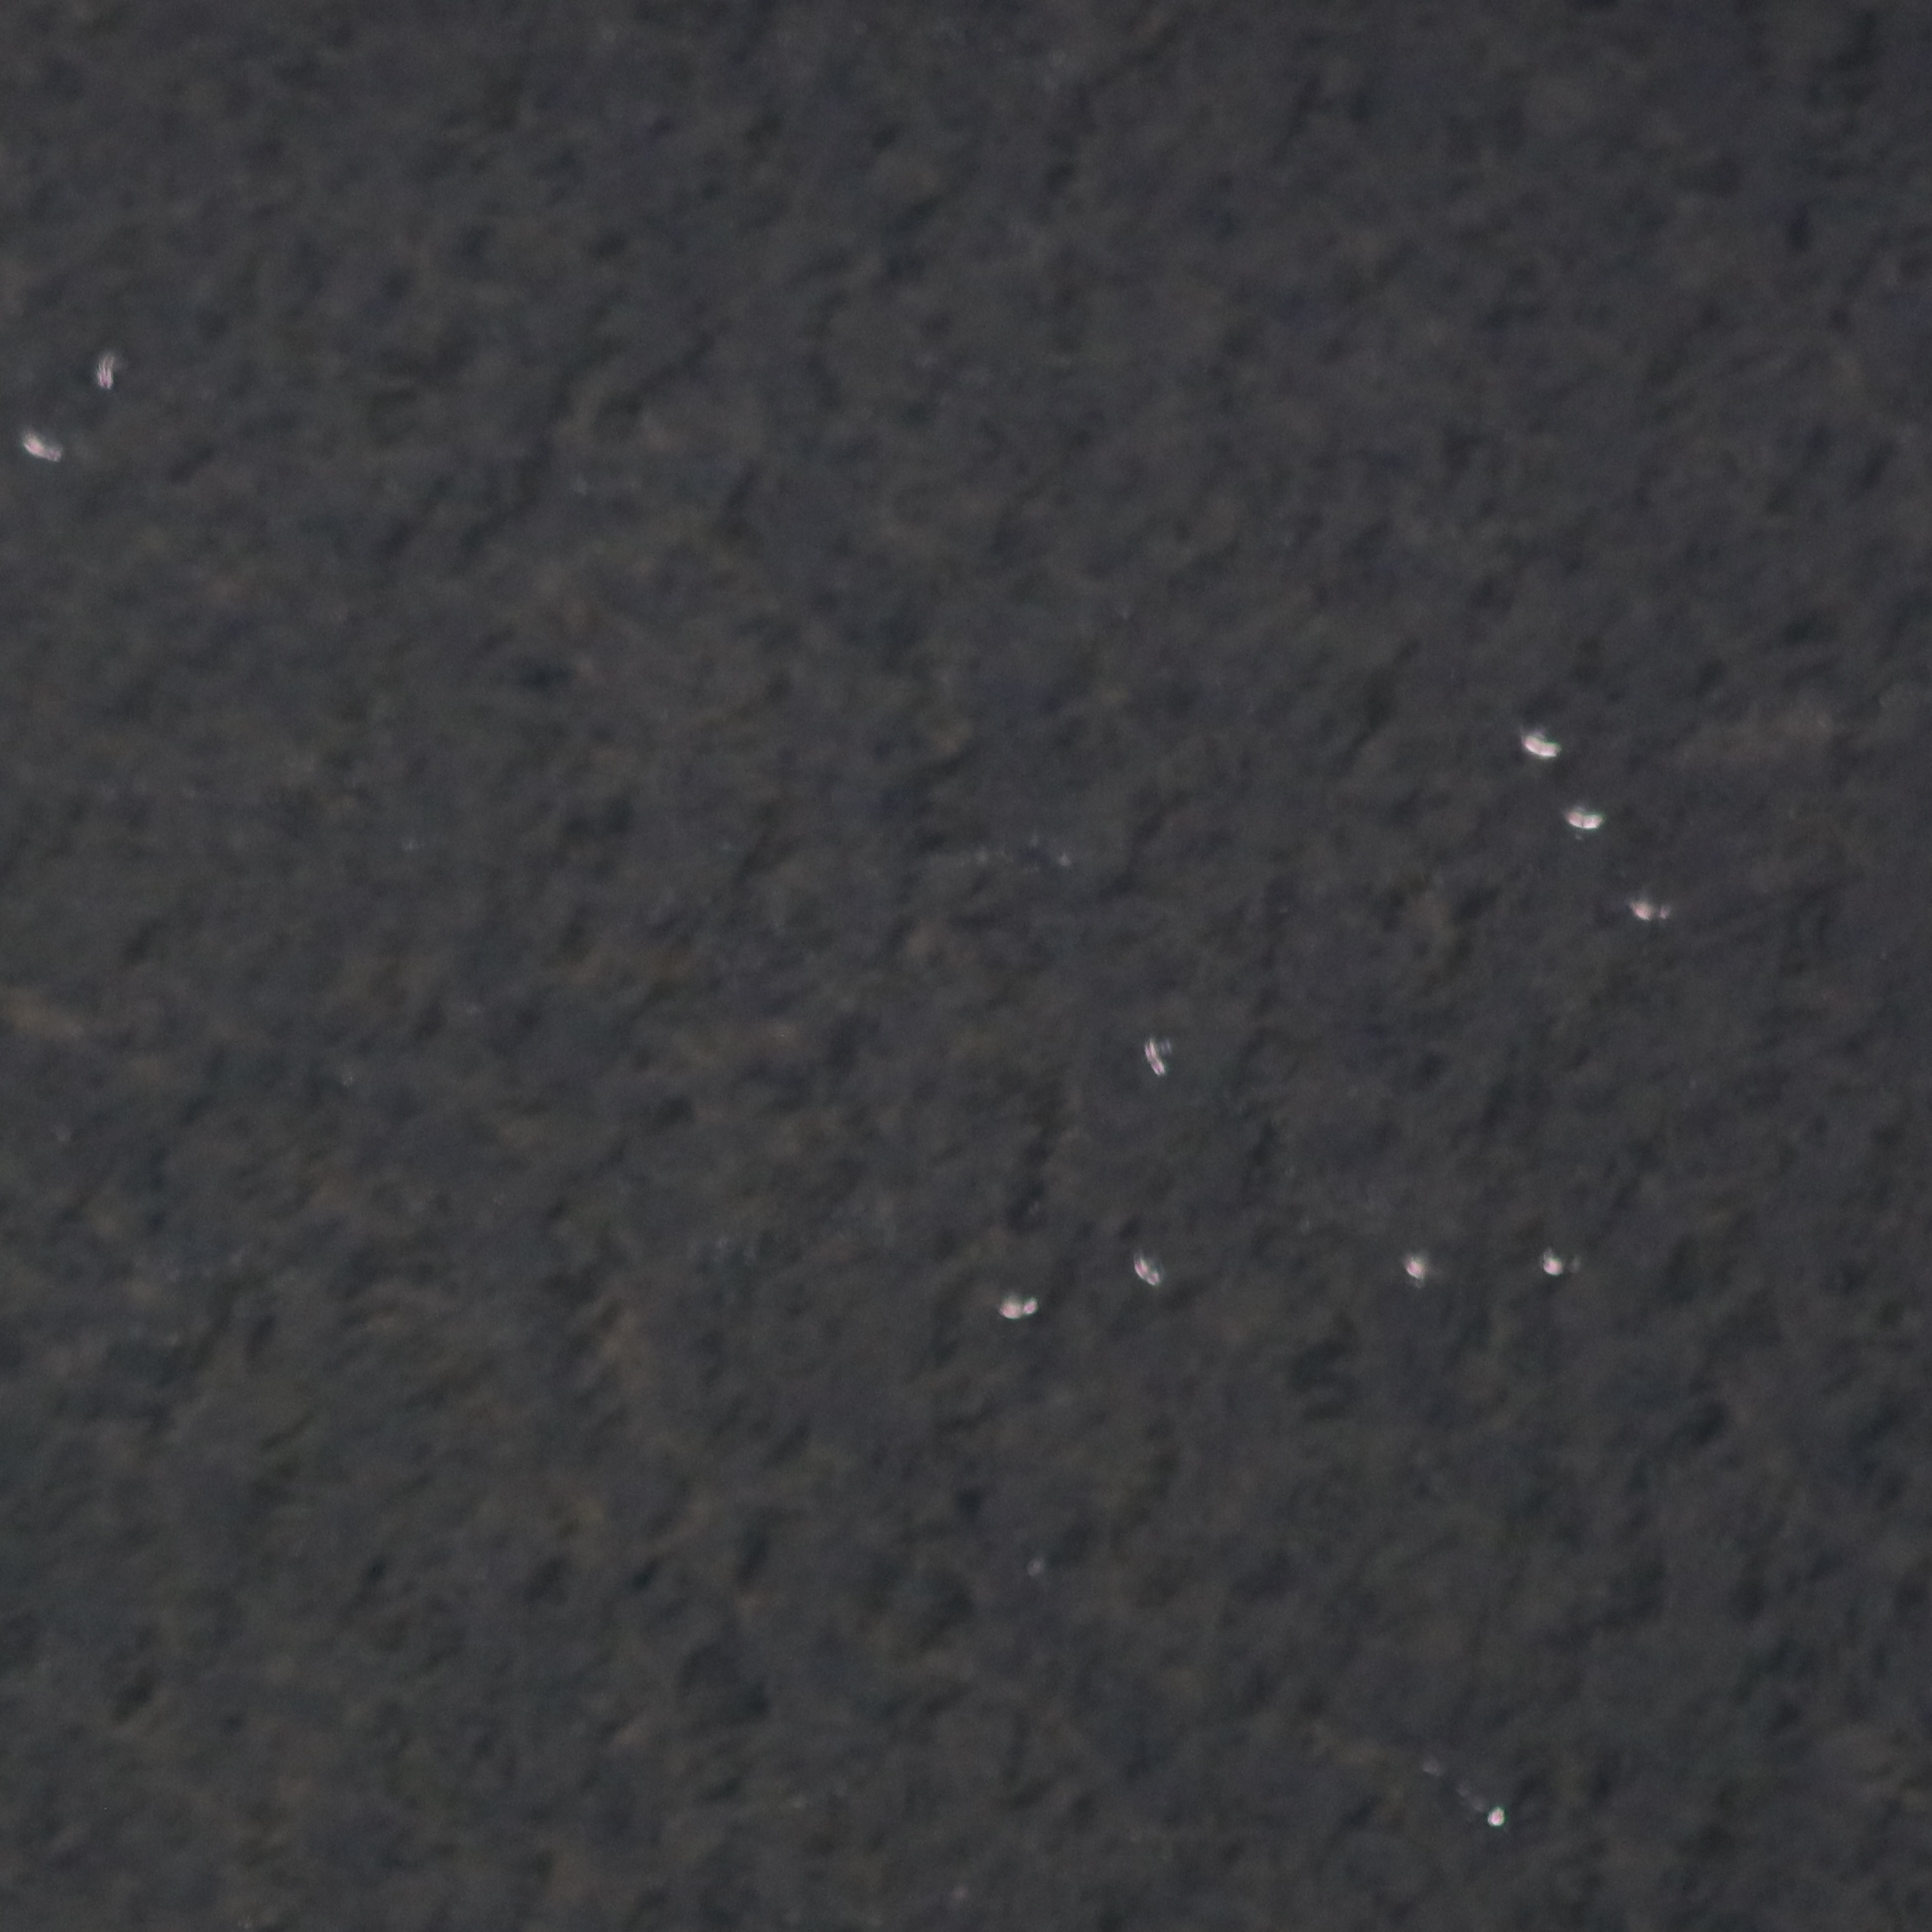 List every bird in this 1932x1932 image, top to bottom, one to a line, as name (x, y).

brant (113, 366)
brant (41, 440)
brant (1543, 746)
brant (1585, 819)
brant (1644, 906)
brant (1157, 1056)
brant (1552, 1261)
brant (1143, 1266)
brant (1418, 1266)
brant (1015, 1302)